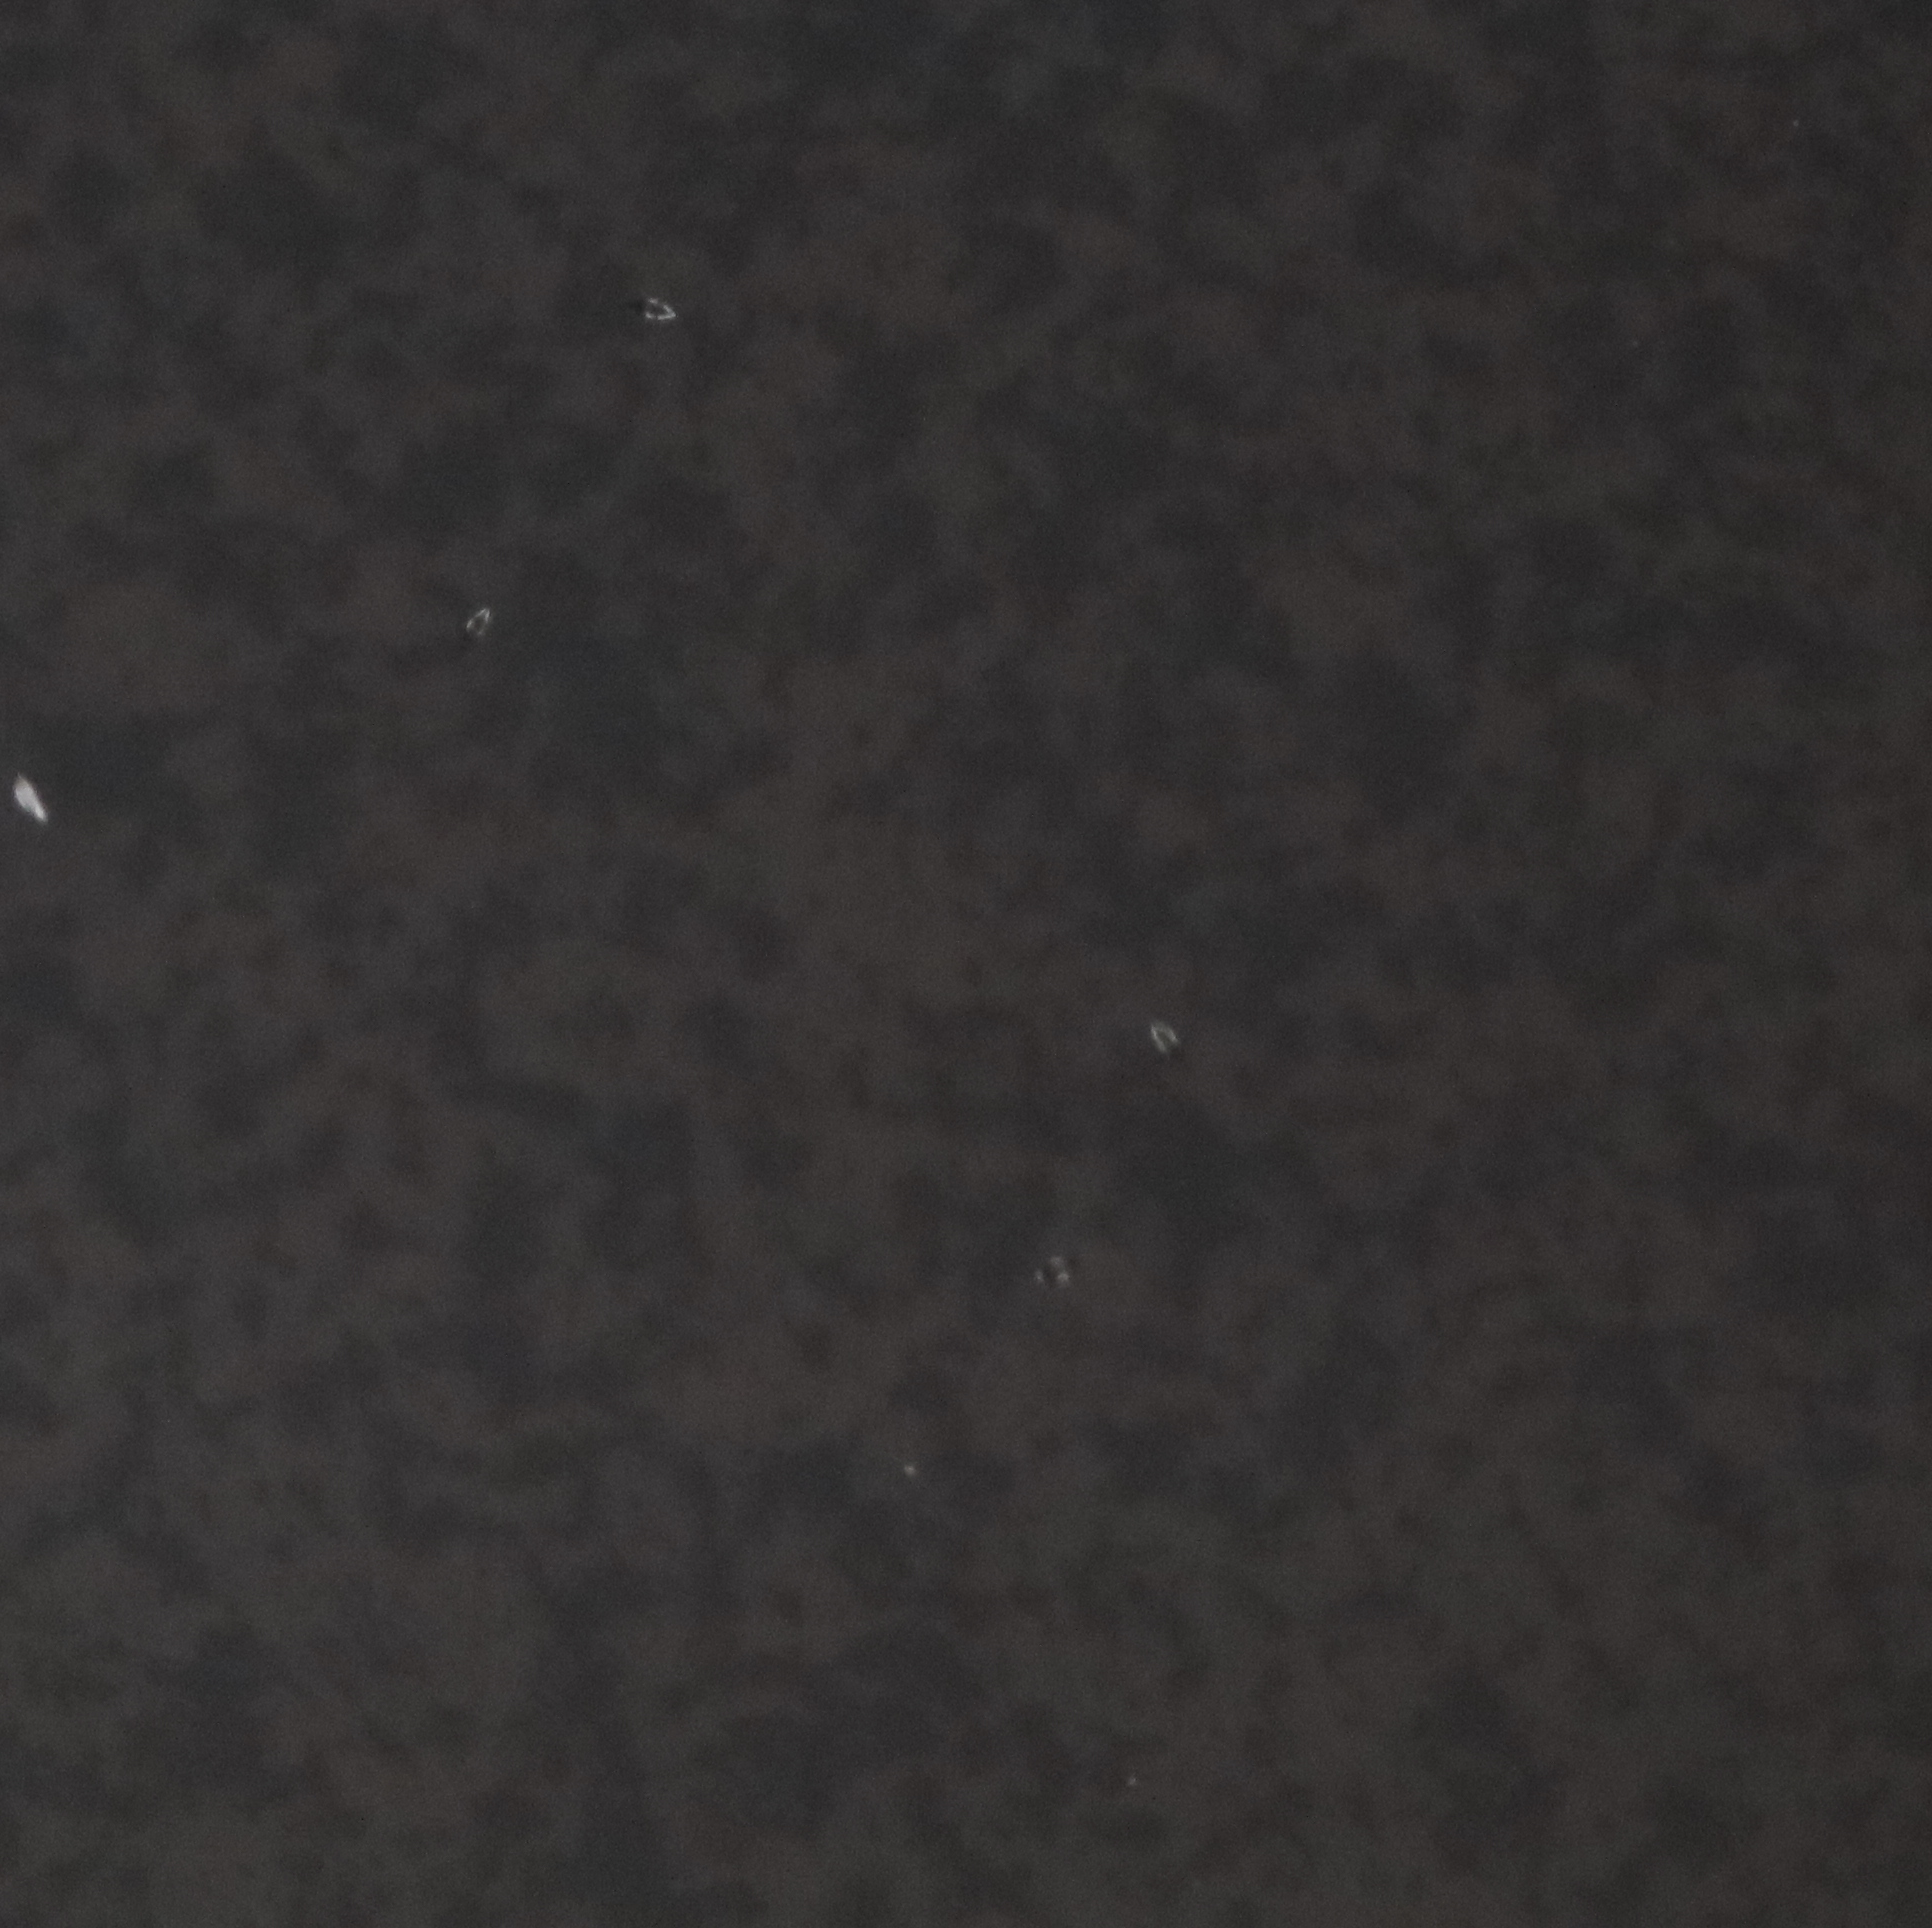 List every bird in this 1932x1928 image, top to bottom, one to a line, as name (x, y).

brant (658, 312)
brant (473, 625)
gull (33, 801)
brant (1169, 1035)
brant (1057, 1269)